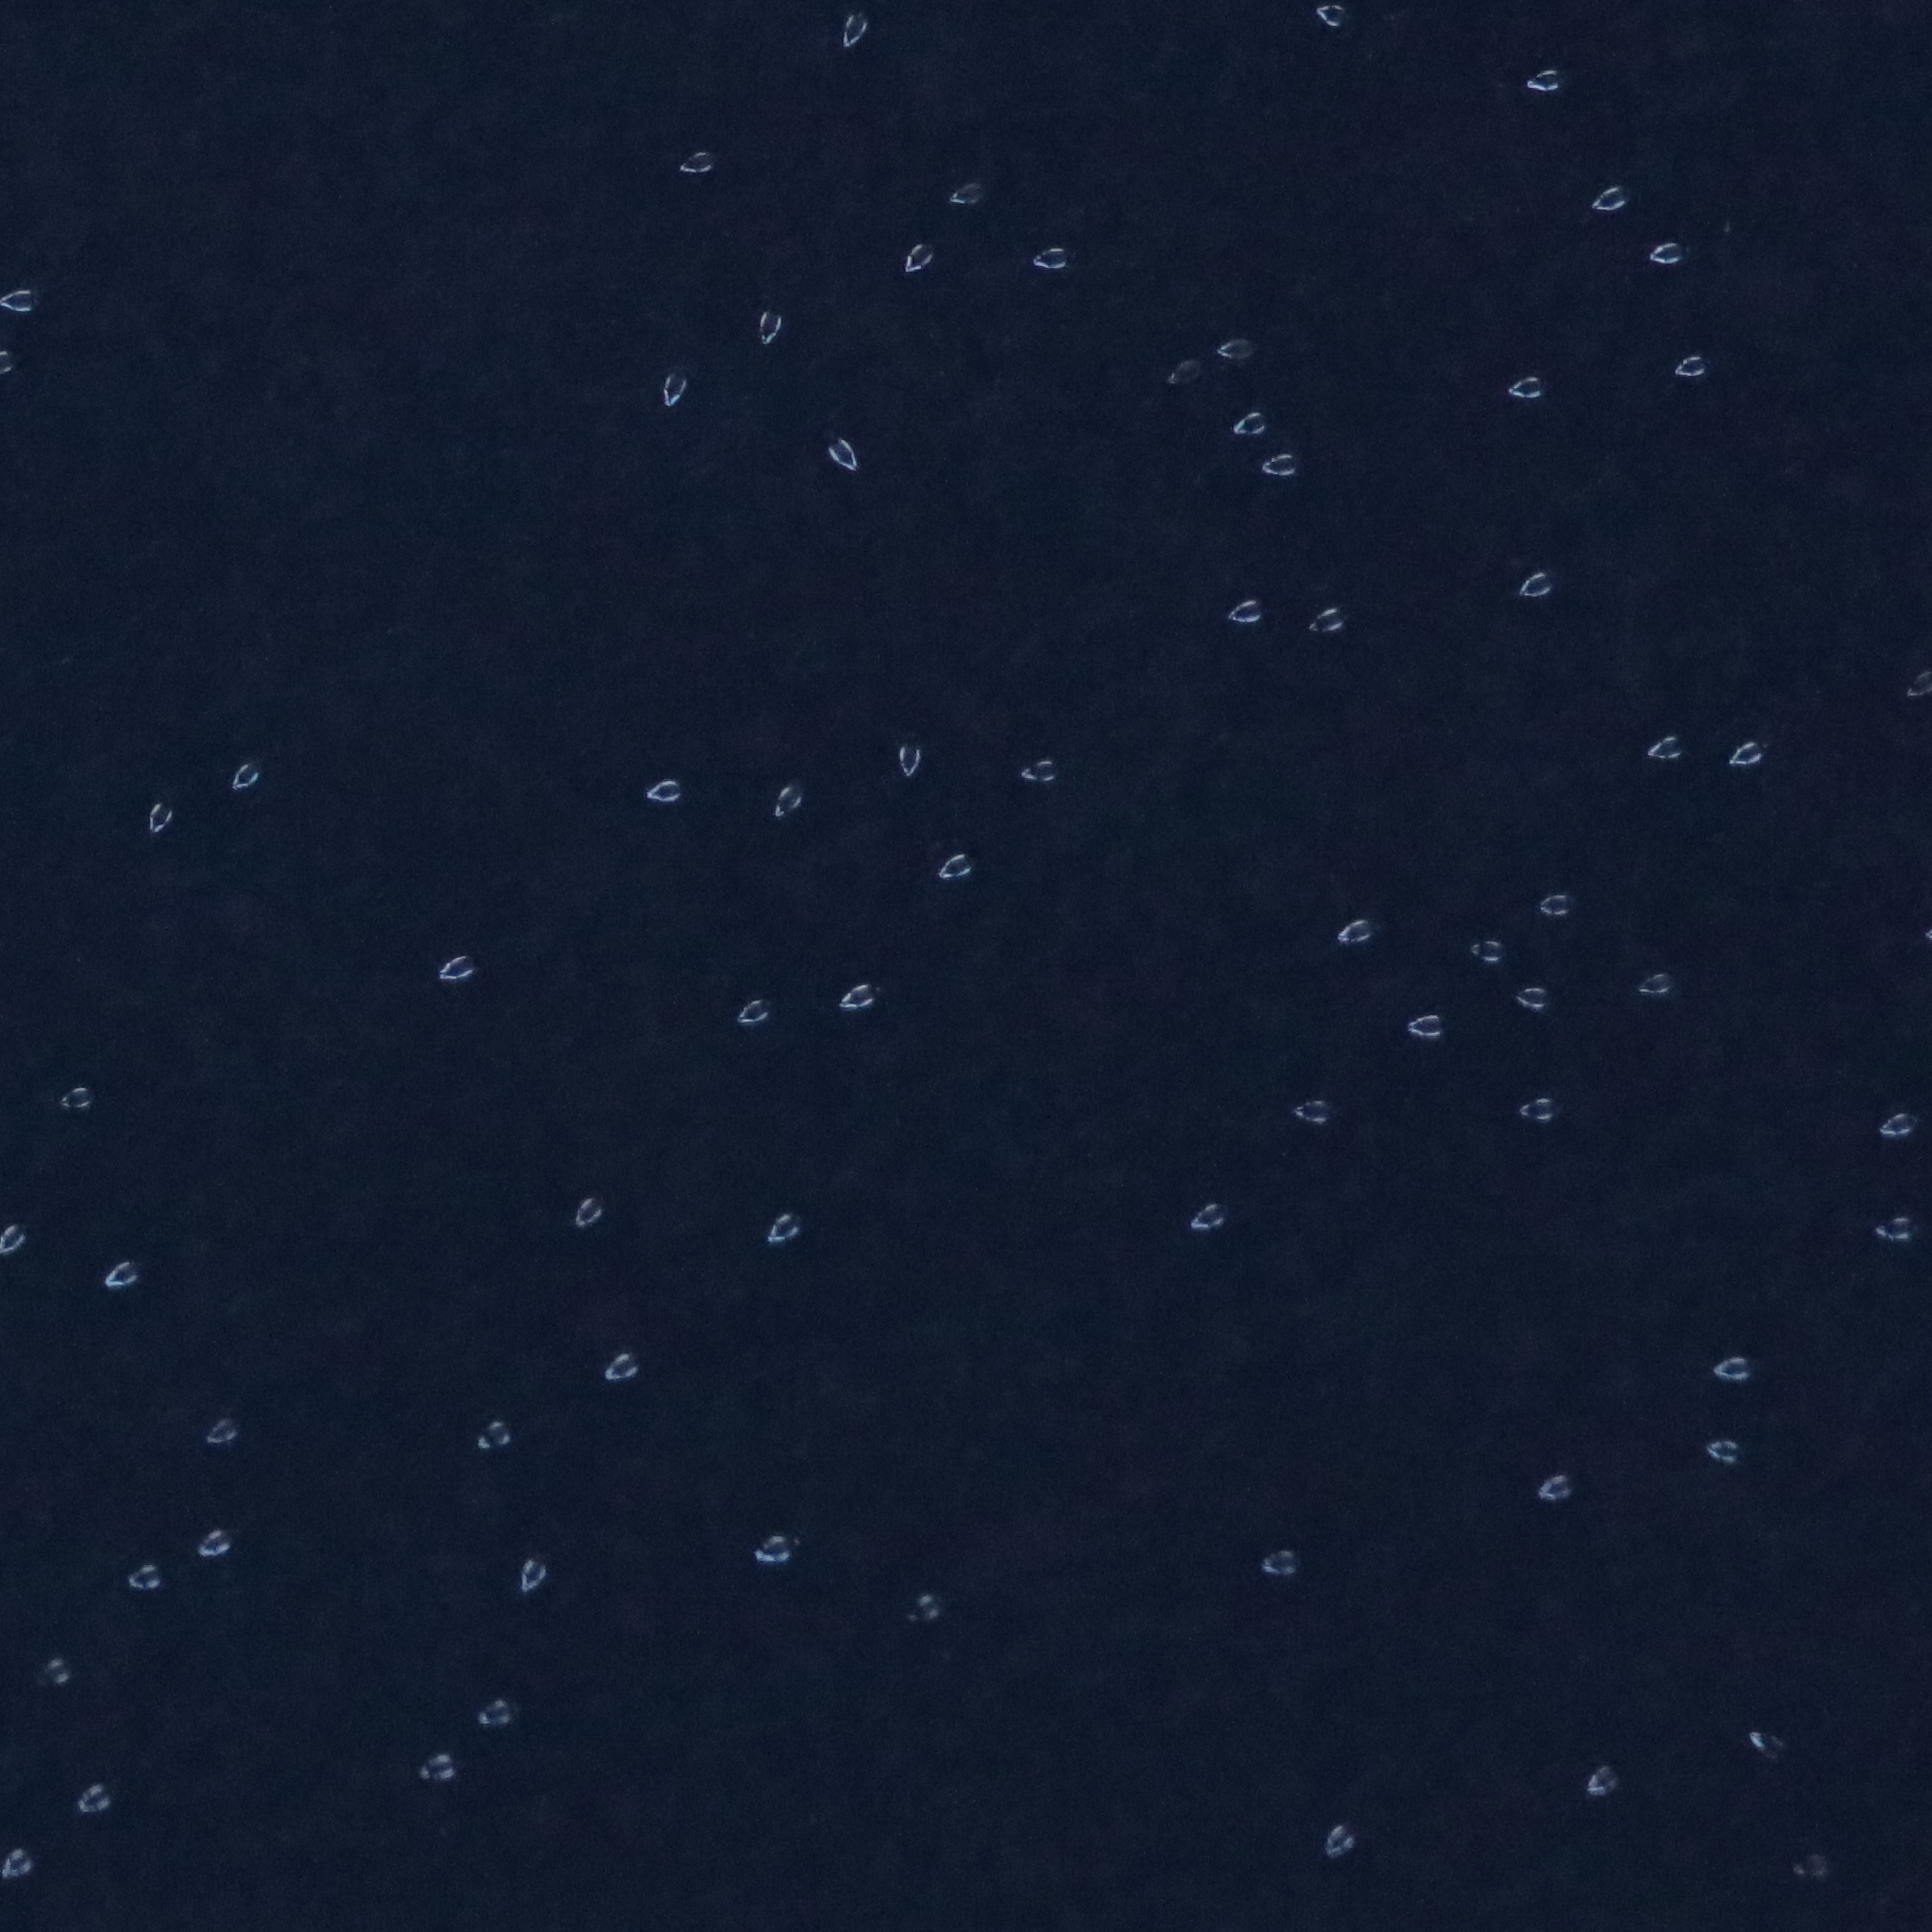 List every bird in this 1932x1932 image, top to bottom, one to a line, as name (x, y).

brant (1336, 17)
brant (856, 27)
brant (1544, 80)
brant (699, 162)
brant (969, 192)
brant (1613, 196)
brant (1670, 252)
brant (920, 254)
brant (1053, 259)
brant (23, 300)
brant (771, 324)
brant (1242, 348)
brant (2, 362)
brant (1690, 364)
brant (1187, 367)
brant (672, 386)
brant (1529, 388)
brant (1252, 423)
brant (842, 451)
brant (1282, 466)
brant (1537, 585)
brant (1250, 612)
brant (1329, 621)
brant (1923, 682)
brant (1668, 749)
brant (1750, 753)
brant (907, 759)
brant (1042, 770)
brant (246, 777)
brant (666, 792)
brant (788, 799)
brant (158, 813)
brant (956, 865)
brant (1554, 903)
brant (1358, 931)
brant (1491, 951)
brant (460, 967)
brant (1658, 984)
brant (862, 997)
brant (1534, 998)
brant (756, 1011)
brant (1428, 1026)
brant (80, 1099)
brant (1540, 1109)
brant (1319, 1111)
brant (1900, 1124)
brant (589, 1210)
brant (1209, 1216)
brant (1897, 1228)
brant (783, 1229)
brant (13, 1241)
brant (124, 1273)
brant (621, 1365)
brant (1735, 1368)
brant (224, 1430)
brant (495, 1433)
brant (1727, 1450)
brant (1557, 1489)
brant (216, 1546)
brant (777, 1547)
brant (1281, 1561)
brant (534, 1574)
brant (145, 1577)
brant (928, 1607)
brant (54, 1672)
brant (497, 1710)
brant (1768, 1742)
brant (440, 1765)
brant (1604, 1779)
brant (95, 1799)
brant (1341, 1838)
brant (1810, 1863)
brant (17, 1865)